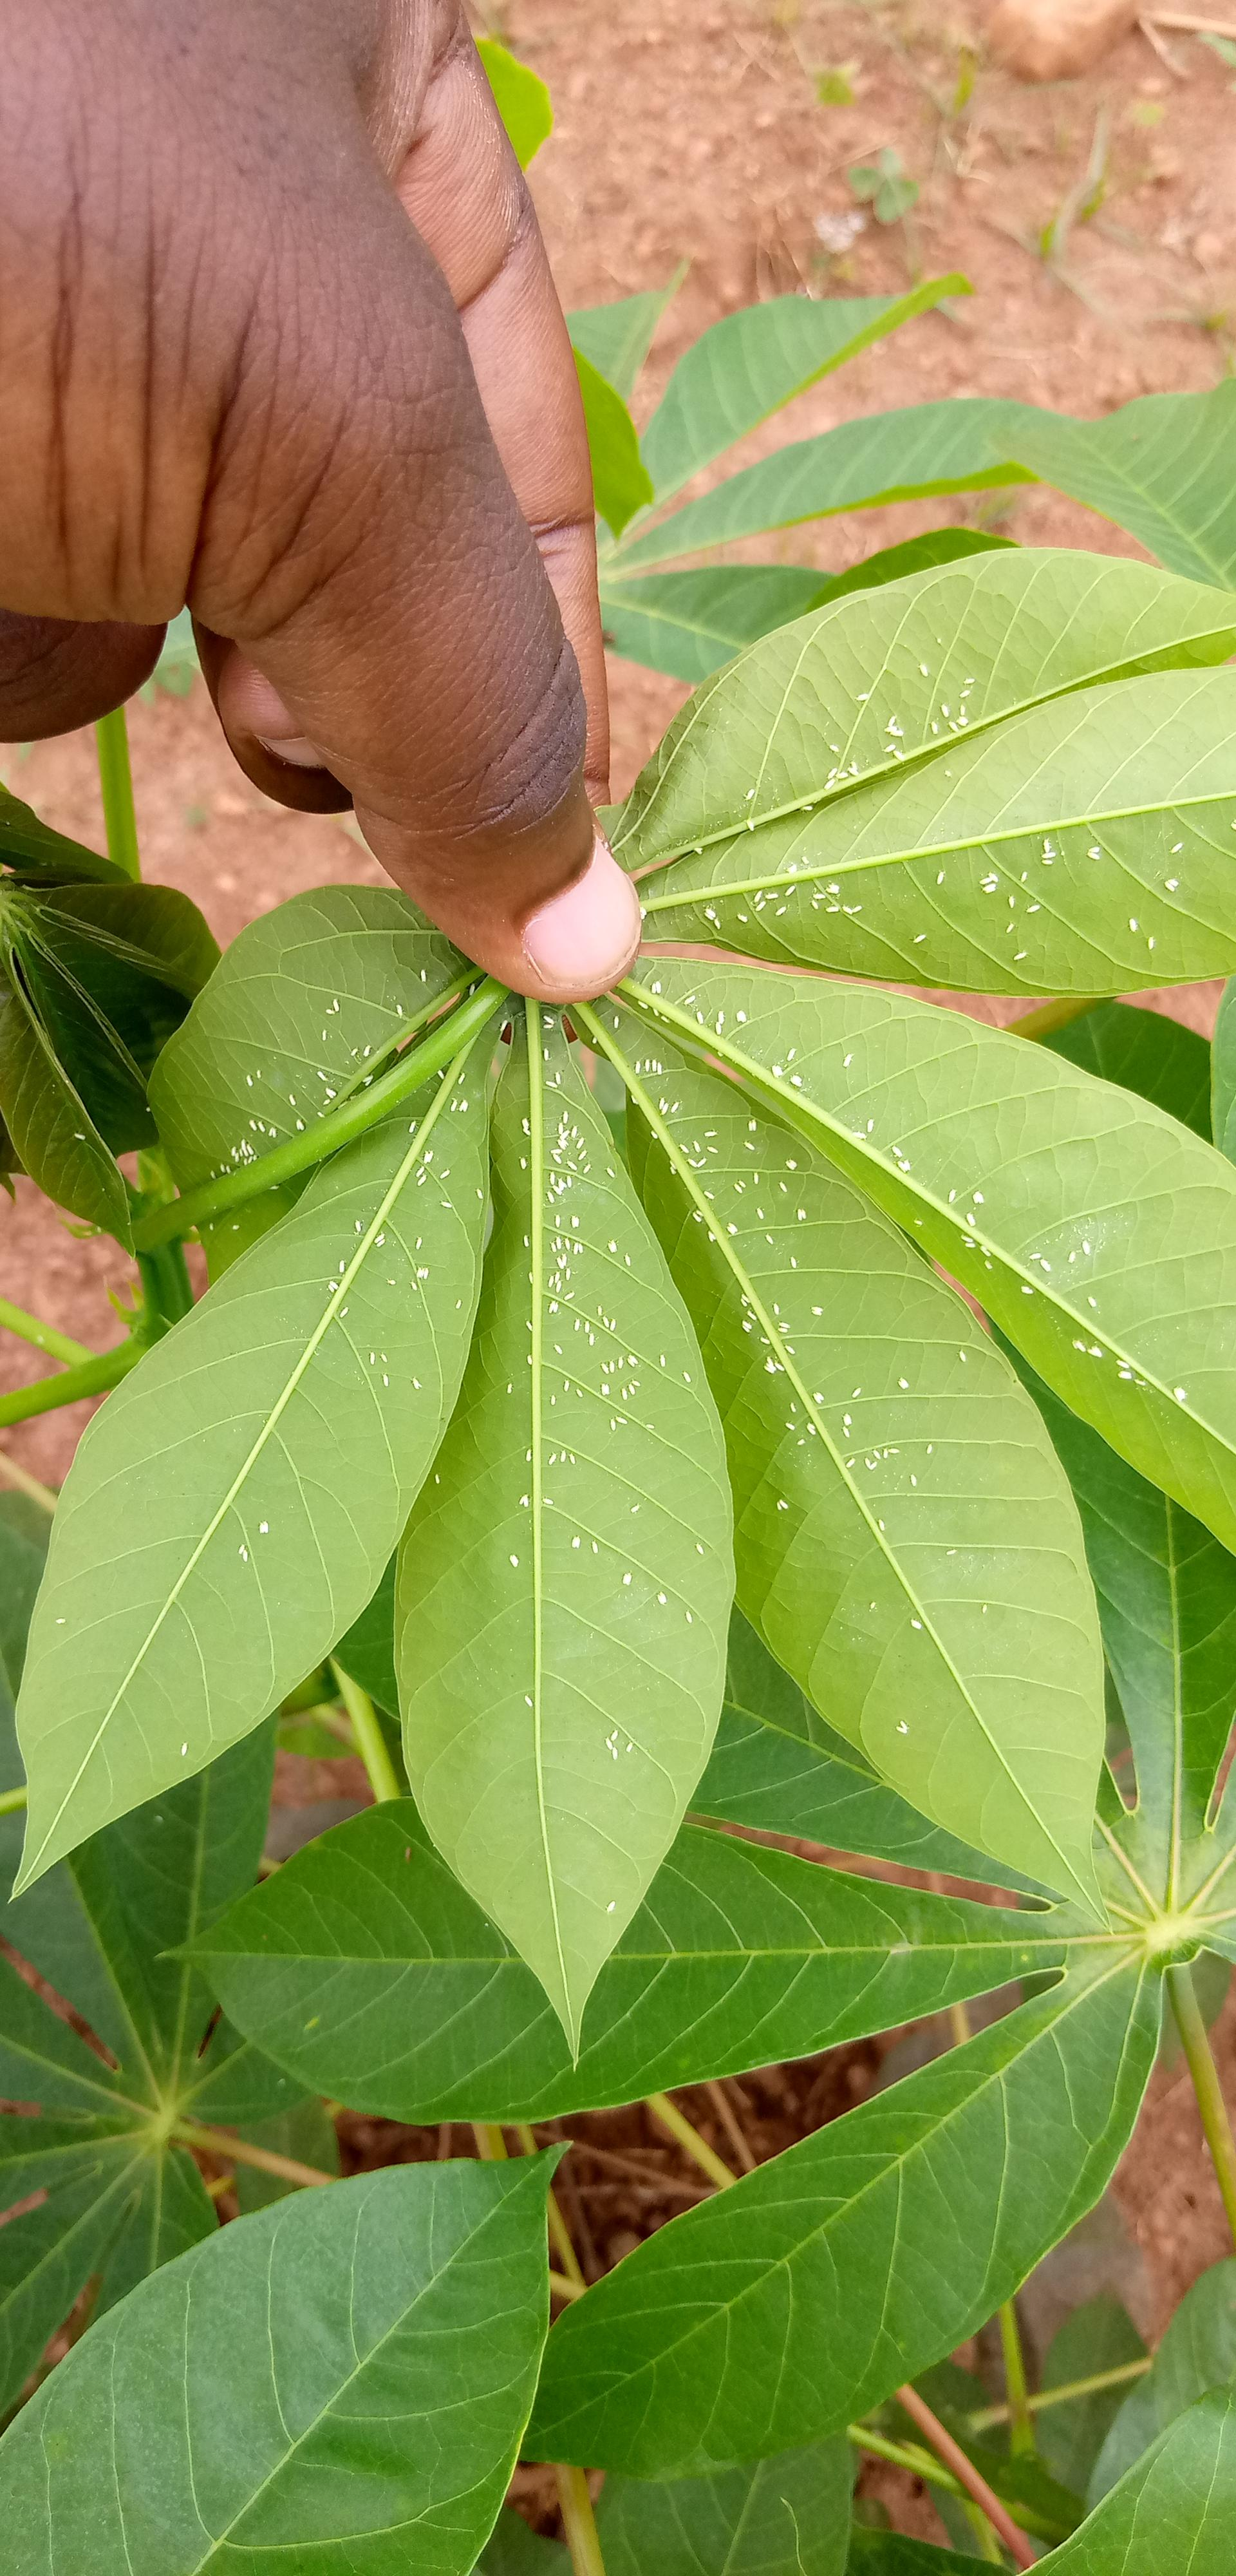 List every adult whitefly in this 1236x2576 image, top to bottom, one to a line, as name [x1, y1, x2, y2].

whitefly [917, 662, 932, 679]
whitefly [962, 677, 976, 685]
whitefly [958, 688, 972, 699]
whitefly [854, 692, 871, 702]
whitefly [940, 703, 950, 719]
whitefly [959, 703, 966, 716]
whitefly [887, 714, 896, 726]
whitefly [958, 716, 969, 724]
whitefly [955, 719, 966, 727]
whitefly [928, 719, 939, 735]
whitefly [947, 720, 959, 733]
whitefly [883, 725, 897, 732]
whitefly [889, 730, 904, 737]
whitefly [828, 743, 840, 753]
whitefly [883, 744, 897, 755]
whitefly [893, 750, 905, 762]
whitefly [850, 761, 859, 770]
whitefly [847, 766, 859, 777]
whitefly [827, 768, 838, 779]
whitefly [942, 769, 953, 778]
whitefly [834, 772, 850, 779]
whitefly [823, 778, 836, 790]
whitefly [744, 786, 756, 803]
whitefly [799, 805, 814, 813]
whitefly [745, 818, 756, 833]
whitefly [1041, 837, 1052, 853]
whitefly [1170, 842, 1183, 855]
whitefly [1086, 845, 1101, 853]
whitefly [692, 847, 704, 856]
whitefly [1040, 852, 1058, 858]
whitefly [1086, 852, 1101, 861]
whitefly [800, 855, 811, 866]
whitefly [1040, 858, 1054, 866]
whitefly [786, 864, 797, 873]
whitefly [933, 869, 948, 885]
whitefly [1019, 869, 1030, 884]
whitefly [988, 871, 999, 883]
whitefly [978, 877, 992, 886]
whitefly [1166, 878, 1180, 888]
whitefly [1164, 881, 1175, 893]
whitefly [784, 883, 797, 898]
whitefly [828, 883, 841, 890]
whitefly [981, 883, 997, 893]
whitefly [825, 887, 839, 896]
whitefly [986, 887, 996, 895]
whitefly [753, 890, 763, 904]
whitefly [764, 893, 780, 900]
whitefly [812, 893, 827, 900]
whitefly [1007, 894, 1017, 909]
whitefly [810, 899, 819, 911]
whitefly [754, 900, 767, 913]
whitefly [1025, 902, 1040, 914]
whitefly [841, 904, 852, 916]
whitefly [852, 905, 863, 914]
whitefly [639, 905, 647, 915]
whitefly [824, 905, 839, 914]
whitefly [775, 906, 787, 917]
whitefly [705, 908, 716, 918]
whitefly [703, 912, 714, 921]
whitefly [736, 913, 749, 923]
whitefly [640, 913, 646, 920]
whitefly [1127, 916, 1139, 933]
whitefly [713, 918, 721, 931]
whitefly [1004, 922, 1015, 934]
whitefly [912, 933, 928, 945]
whitefly [1146, 935, 1156, 951]
whitefly [1011, 949, 1030, 964]
whitefly [418, 967, 428, 983]
whitefly [655, 980, 663, 995]
whitefly [651, 981, 657, 994]
whitefly [468, 982, 476, 996]
whitefly [682, 995, 696, 1006]
whitefly [332, 998, 341, 1012]
whitefly [636, 999, 649, 1010]
whitefly [395, 1002, 404, 1017]
whitefly [325, 1007, 336, 1016]
whitefly [652, 1007, 660, 1017]
whitefly [717, 1009, 725, 1025]
whitefly [695, 1010, 706, 1025]
whitefly [740, 1010, 749, 1023]
whitefly [735, 1012, 742, 1023]
whitefly [541, 1014, 555, 1024]
whitefly [612, 1014, 621, 1029]
whitefly [660, 1014, 671, 1025]
whitefly [498, 1019, 509, 1032]
whitefly [715, 1021, 724, 1036]
whitefly [541, 1022, 554, 1030]
whitefly [321, 1028, 329, 1043]
whitefly [590, 1036, 598, 1045]
whitefly [362, 1043, 372, 1059]
whitefly [785, 1045, 798, 1062]
whitefly [543, 1046, 550, 1061]
whitefly [349, 1047, 359, 1057]
whitefly [841, 1052, 855, 1069]
whitefly [644, 1057, 650, 1073]
whitefly [651, 1057, 657, 1073]
whitefly [633, 1059, 641, 1075]
whitefly [657, 1061, 663, 1075]
whitefly [771, 1065, 779, 1079]
whitefly [776, 1065, 783, 1076]
whitefly [255, 1068, 263, 1081]
whitefly [436, 1068, 445, 1081]
whitefly [315, 1069, 329, 1083]
whitefly [554, 1070, 562, 1085]
whitefly [456, 1072, 468, 1086]
whitefly [244, 1074, 254, 1088]
whitefly [360, 1074, 375, 1087]
whitefly [791, 1074, 803, 1083]
whitefly [790, 1078, 803, 1088]
whitefly [543, 1079, 558, 1089]
whitefly [324, 1086, 339, 1099]
whitefly [288, 1093, 299, 1107]
whitefly [659, 1095, 665, 1110]
whitefly [322, 1099, 332, 1106]
whitefly [448, 1099, 458, 1113]
whitefly [458, 1099, 467, 1112]
whitefly [670, 1100, 680, 1113]
whitefly [660, 1101, 669, 1115]
whitefly [463, 1103, 469, 1113]
whitefly [561, 1109, 569, 1124]
whitefly [521, 1117, 530, 1130]
whitefly [865, 1117, 876, 1133]
whitefly [248, 1118, 257, 1132]
whitefly [294, 1118, 307, 1132]
whitefly [752, 1118, 758, 1133]
whitefly [257, 1119, 266, 1133]
whitefly [407, 1119, 417, 1134]
whitefly [747, 1119, 753, 1132]
whitefly [557, 1122, 563, 1135]
whitefly [571, 1124, 578, 1139]
whitefly [267, 1125, 274, 1137]
whitefly [272, 1126, 279, 1139]
whitefly [522, 1128, 531, 1137]
whitefly [560, 1130, 570, 1140]
whitefly [650, 1130, 659, 1141]
whitefly [702, 1130, 719, 1139]
whitefly [852, 1130, 868, 1140]
whitefly [72, 1131, 87, 1143]
whitefly [575, 1136, 585, 1149]
whitefly [240, 1137, 247, 1149]
whitefly [556, 1139, 567, 1151]
whitefly [561, 1139, 570, 1148]
whitefly [691, 1139, 702, 1154]
whitefly [742, 1140, 756, 1151]
whitefly [679, 1142, 690, 1154]
whitefly [246, 1143, 255, 1155]
whitefly [890, 1143, 904, 1158]
whitefly [706, 1144, 719, 1155]
whitefly [230, 1146, 238, 1157]
whitefly [243, 1148, 249, 1157]
whitefly [423, 1148, 428, 1164]
whitefly [548, 1148, 564, 1154]
whitefly [427, 1150, 434, 1164]
whitefly [577, 1150, 588, 1161]
whitefly [234, 1151, 239, 1163]
whitefly [552, 1153, 563, 1165]
whitefly [518, 1155, 530, 1171]
whitefly [697, 1156, 707, 1169]
whitefly [686, 1157, 698, 1170]
whitefly [789, 1158, 799, 1168]
whitefly [904, 1159, 912, 1171]
whitefly [566, 1159, 578, 1171]
whitefly [784, 1160, 796, 1171]
whitefly [895, 1160, 906, 1173]
whitefly [219, 1162, 226, 1173]
whitefly [582, 1163, 592, 1175]
whitefly [225, 1164, 232, 1174]
whitefly [414, 1166, 426, 1177]
whitefly [604, 1166, 617, 1180]
whitefly [669, 1166, 677, 1175]
whitefly [438, 1168, 451, 1179]
whitefly [548, 1169, 556, 1186]
whitefly [209, 1170, 218, 1180]
whitefly [752, 1171, 760, 1185]
whitefly [415, 1173, 429, 1188]
whitefly [566, 1174, 574, 1189]
whitefly [557, 1177, 564, 1191]
whitefly [737, 1179, 747, 1189]
whitefly [778, 1179, 789, 1193]
whitefly [733, 1182, 744, 1195]
whitefly [552, 1184, 563, 1197]
whitefly [946, 1186, 956, 1204]
whitefly [476, 1186, 485, 1202]
whitefly [702, 1189, 715, 1201]
whitefly [546, 1190, 556, 1204]
whitefly [975, 1190, 984, 1204]
whitefly [971, 1193, 979, 1204]
whitefly [439, 1199, 454, 1210]
whitefly [755, 1206, 767, 1221]
whitefly [796, 1207, 801, 1222]
whitefly [801, 1208, 807, 1220]
whitefly [695, 1209, 704, 1217]
whitefly [964, 1211, 977, 1227]
whitefly [691, 1211, 702, 1224]
whitefly [553, 1213, 562, 1228]
whitefly [570, 1214, 576, 1229]
whitefly [575, 1216, 581, 1229]
whitefly [912, 1217, 923, 1227]
whitefly [353, 1218, 363, 1233]
whitefly [208, 1221, 215, 1233]
whitefly [230, 1222, 241, 1233]
whitefly [728, 1222, 739, 1233]
whitefly [726, 1226, 736, 1235]
whitefly [707, 1230, 717, 1240]
whitefly [373, 1232, 386, 1245]
whitefly [764, 1233, 774, 1246]
whitefly [521, 1233, 531, 1248]
whitefly [959, 1233, 974, 1243]
whitefly [707, 1235, 715, 1242]
whitefly [414, 1235, 422, 1251]
whitefly [555, 1235, 562, 1250]
whitefly [375, 1238, 386, 1249]
whitefly [564, 1238, 571, 1251]
whitefly [1080, 1239, 1092, 1256]
whitefly [610, 1240, 619, 1253]
whitefly [550, 1241, 557, 1254]
whitefly [572, 1241, 578, 1256]
whitefly [606, 1242, 613, 1254]
whitefly [964, 1242, 977, 1249]
whitefly [577, 1243, 585, 1255]
whitefly [979, 1245, 993, 1258]
whitefly [1066, 1248, 1078, 1266]
whitefly [1028, 1252, 1042, 1262]
whitefly [561, 1253, 567, 1266]
whitefly [623, 1253, 632, 1267]
whitefly [788, 1255, 800, 1270]
whitefly [556, 1256, 564, 1270]
whitefly [1038, 1258, 1053, 1273]
whitefly [337, 1259, 347, 1273]
whitefly [982, 1259, 995, 1272]
whitefly [415, 1267, 421, 1279]
whitefly [419, 1267, 424, 1279]
whitefly [423, 1267, 429, 1281]
whitefly [565, 1267, 572, 1282]
whitefly [555, 1271, 561, 1284]
whitefly [548, 1275, 555, 1289]
whitefly [384, 1276, 398, 1287]
whitefly [328, 1280, 339, 1290]
whitefly [408, 1280, 420, 1293]
whitefly [555, 1280, 563, 1294]
whitefly [326, 1284, 336, 1294]
whitefly [1020, 1284, 1030, 1291]
whitefly [1021, 1289, 1035, 1296]
whitefly [563, 1290, 577, 1301]
whitefly [740, 1293, 751, 1303]
whitefly [1085, 1295, 1101, 1307]
whitefly [740, 1297, 748, 1308]
whitefly [453, 1298, 464, 1311]
whitefly [547, 1300, 556, 1314]
whitefly [553, 1302, 559, 1314]
whitefly [771, 1302, 782, 1315]
whitefly [595, 1304, 603, 1317]
whitefly [810, 1306, 825, 1312]
whitefly [339, 1307, 348, 1320]
whitefly [745, 1309, 757, 1323]
whitefly [809, 1309, 823, 1317]
whitefly [602, 1315, 610, 1328]
whitefly [572, 1316, 581, 1332]
whitefly [609, 1318, 617, 1332]
whitefly [523, 1319, 532, 1332]
whitefly [583, 1319, 590, 1334]
whitefly [742, 1320, 753, 1330]
whitefly [777, 1321, 791, 1329]
whitefly [741, 1324, 751, 1334]
whitefly [776, 1327, 789, 1335]
whitefly [588, 1332, 595, 1347]
whitefly [757, 1336, 771, 1346]
whitefly [1071, 1339, 1079, 1350]
whitefly [1076, 1341, 1086, 1352]
whitefly [552, 1343, 565, 1355]
whitefly [784, 1344, 796, 1356]
whitefly [1092, 1345, 1103, 1359]
whitefly [1086, 1347, 1097, 1358]
whitefly [957, 1348, 969, 1363]
whitefly [368, 1350, 377, 1366]
whitefly [379, 1352, 390, 1365]
whitefly [658, 1353, 667, 1368]
whitefly [628, 1354, 639, 1365]
whitefly [525, 1354, 534, 1366]
whitefly [616, 1354, 624, 1370]
whitefly [766, 1356, 774, 1366]
whitefly [626, 1357, 635, 1368]
whitefly [1114, 1358, 1131, 1369]
whitefly [608, 1359, 615, 1374]
whitefly [773, 1360, 785, 1372]
whitefly [765, 1361, 776, 1372]
whitefly [599, 1362, 609, 1375]
whitefly [762, 1365, 774, 1376]
whitefly [681, 1369, 693, 1385]
whitefly [1118, 1369, 1132, 1376]
whitefly [381, 1373, 390, 1388]
whitefly [1116, 1373, 1132, 1379]
whitefly [411, 1376, 424, 1390]
whitefly [899, 1377, 909, 1388]
whitefly [1132, 1378, 1146, 1387]
whitefly [563, 1378, 570, 1392]
whitefly [630, 1379, 642, 1388]
whitefly [897, 1380, 906, 1390]
whitefly [505, 1381, 513, 1394]
whitefly [601, 1382, 605, 1396]
whitefly [628, 1383, 637, 1396]
whitefly [606, 1383, 611, 1396]
whitefly [850, 1384, 864, 1399]
whitefly [620, 1387, 628, 1401]
whitefly [1173, 1387, 1181, 1402]
whitefly [1178, 1387, 1186, 1400]
whitefly [574, 1387, 585, 1399]
whitefly [816, 1391, 825, 1401]
whitefly [549, 1392, 556, 1407]
whitefly [812, 1392, 822, 1405]
whitefly [788, 1401, 798, 1413]
whitefly [845, 1412, 854, 1425]
whitefly [615, 1415, 628, 1425]
whitefly [843, 1415, 848, 1426]
whitefly [609, 1417, 617, 1432]
whitefly [783, 1421, 796, 1432]
whitefly [807, 1422, 816, 1431]
whitefly [644, 1423, 655, 1430]
whitefly [806, 1425, 817, 1437]
whitefly [841, 1426, 852, 1439]
whitefly [796, 1437, 807, 1446]
whitefly [924, 1441, 934, 1455]
whitefly [882, 1446, 889, 1459]
whitefly [525, 1447, 532, 1462]
whitefly [887, 1447, 900, 1455]
whitefly [558, 1448, 567, 1464]
whitefly [871, 1448, 883, 1461]
whitefly [547, 1452, 558, 1466]
whitefly [567, 1452, 577, 1466]
whitefly [863, 1456, 870, 1470]
whitefly [844, 1457, 856, 1468]
whitefly [870, 1461, 877, 1470]
whitefly [907, 1472, 918, 1488]
whitefly [433, 1473, 441, 1485]
whitefly [523, 1492, 530, 1508]
whitefly [518, 1496, 524, 1506]
whitefly [541, 1497, 556, 1507]
whitefly [778, 1499, 790, 1511]
whitefly [776, 1501, 782, 1511]
whitefly [628, 1502, 642, 1514]
whitefly [877, 1517, 888, 1532]
whitefly [264, 1520, 269, 1535]
whitefly [259, 1521, 265, 1535]
whitefly [576, 1535, 583, 1551]
whitefly [571, 1535, 576, 1549]
whitefly [590, 1539, 601, 1555]
whitefly [694, 1541, 706, 1557]
whitefly [238, 1544, 245, 1556]
whitefly [944, 1548, 959, 1557]
whitefly [242, 1549, 249, 1563]
whitefly [508, 1553, 518, 1569]
whitefly [512, 1553, 520, 1564]
whitefly [621, 1573, 628, 1584]
whitefly [627, 1573, 633, 1586]
whitefly [659, 1591, 668, 1604]
whitefly [657, 1593, 663, 1605]
whitefly [868, 1600, 879, 1611]
whitefly [980, 1602, 988, 1614]
whitefly [683, 1609, 694, 1624]
whitefly [53, 1615, 67, 1625]
whitefly [910, 1619, 922, 1627]
whitefly [911, 1622, 921, 1631]
whitefly [523, 1694, 534, 1708]
whitefly [899, 1719, 909, 1730]
whitefly [895, 1725, 907, 1734]
whitefly [610, 1727, 620, 1741]
whitefly [604, 1736, 613, 1750]
whitefly [624, 1739, 635, 1754]
whitefly [178, 1740, 189, 1757]
whitefly [612, 1746, 620, 1762]
whitefly [604, 1899, 617, 1913]